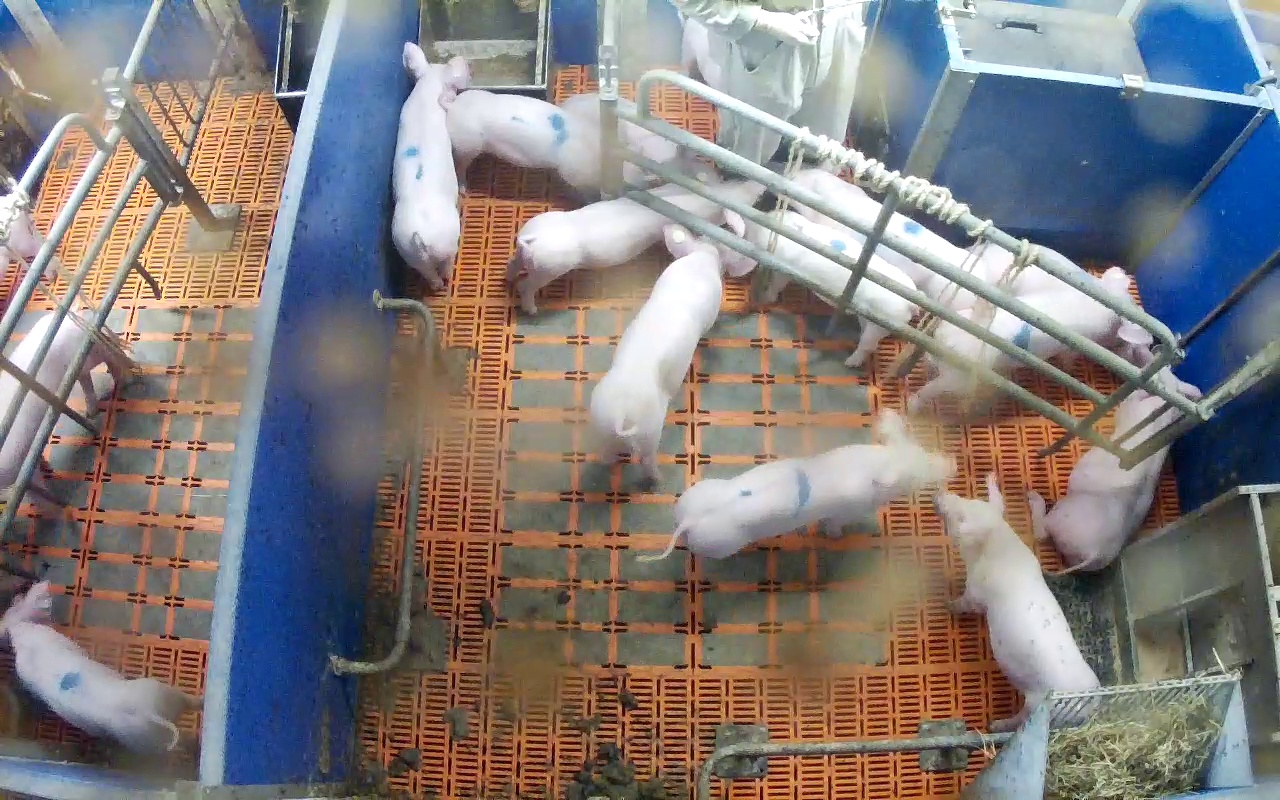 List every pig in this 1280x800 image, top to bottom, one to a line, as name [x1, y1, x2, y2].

pig [388, 42, 471, 291]
pig [440, 89, 651, 206]
pig [562, 92, 705, 184]
pig [764, 158, 988, 311]
pig [505, 161, 768, 315]
pig [2, 196, 61, 282]
pig [743, 209, 921, 367]
pig [589, 222, 757, 482]
pig [965, 242, 1157, 369]
pig [907, 244, 1154, 414]
pig [1, 312, 124, 488]
pig [1027, 366, 1204, 579]
pig [633, 407, 958, 563]
pig [933, 473, 1102, 733]
pig [2, 580, 203, 760]